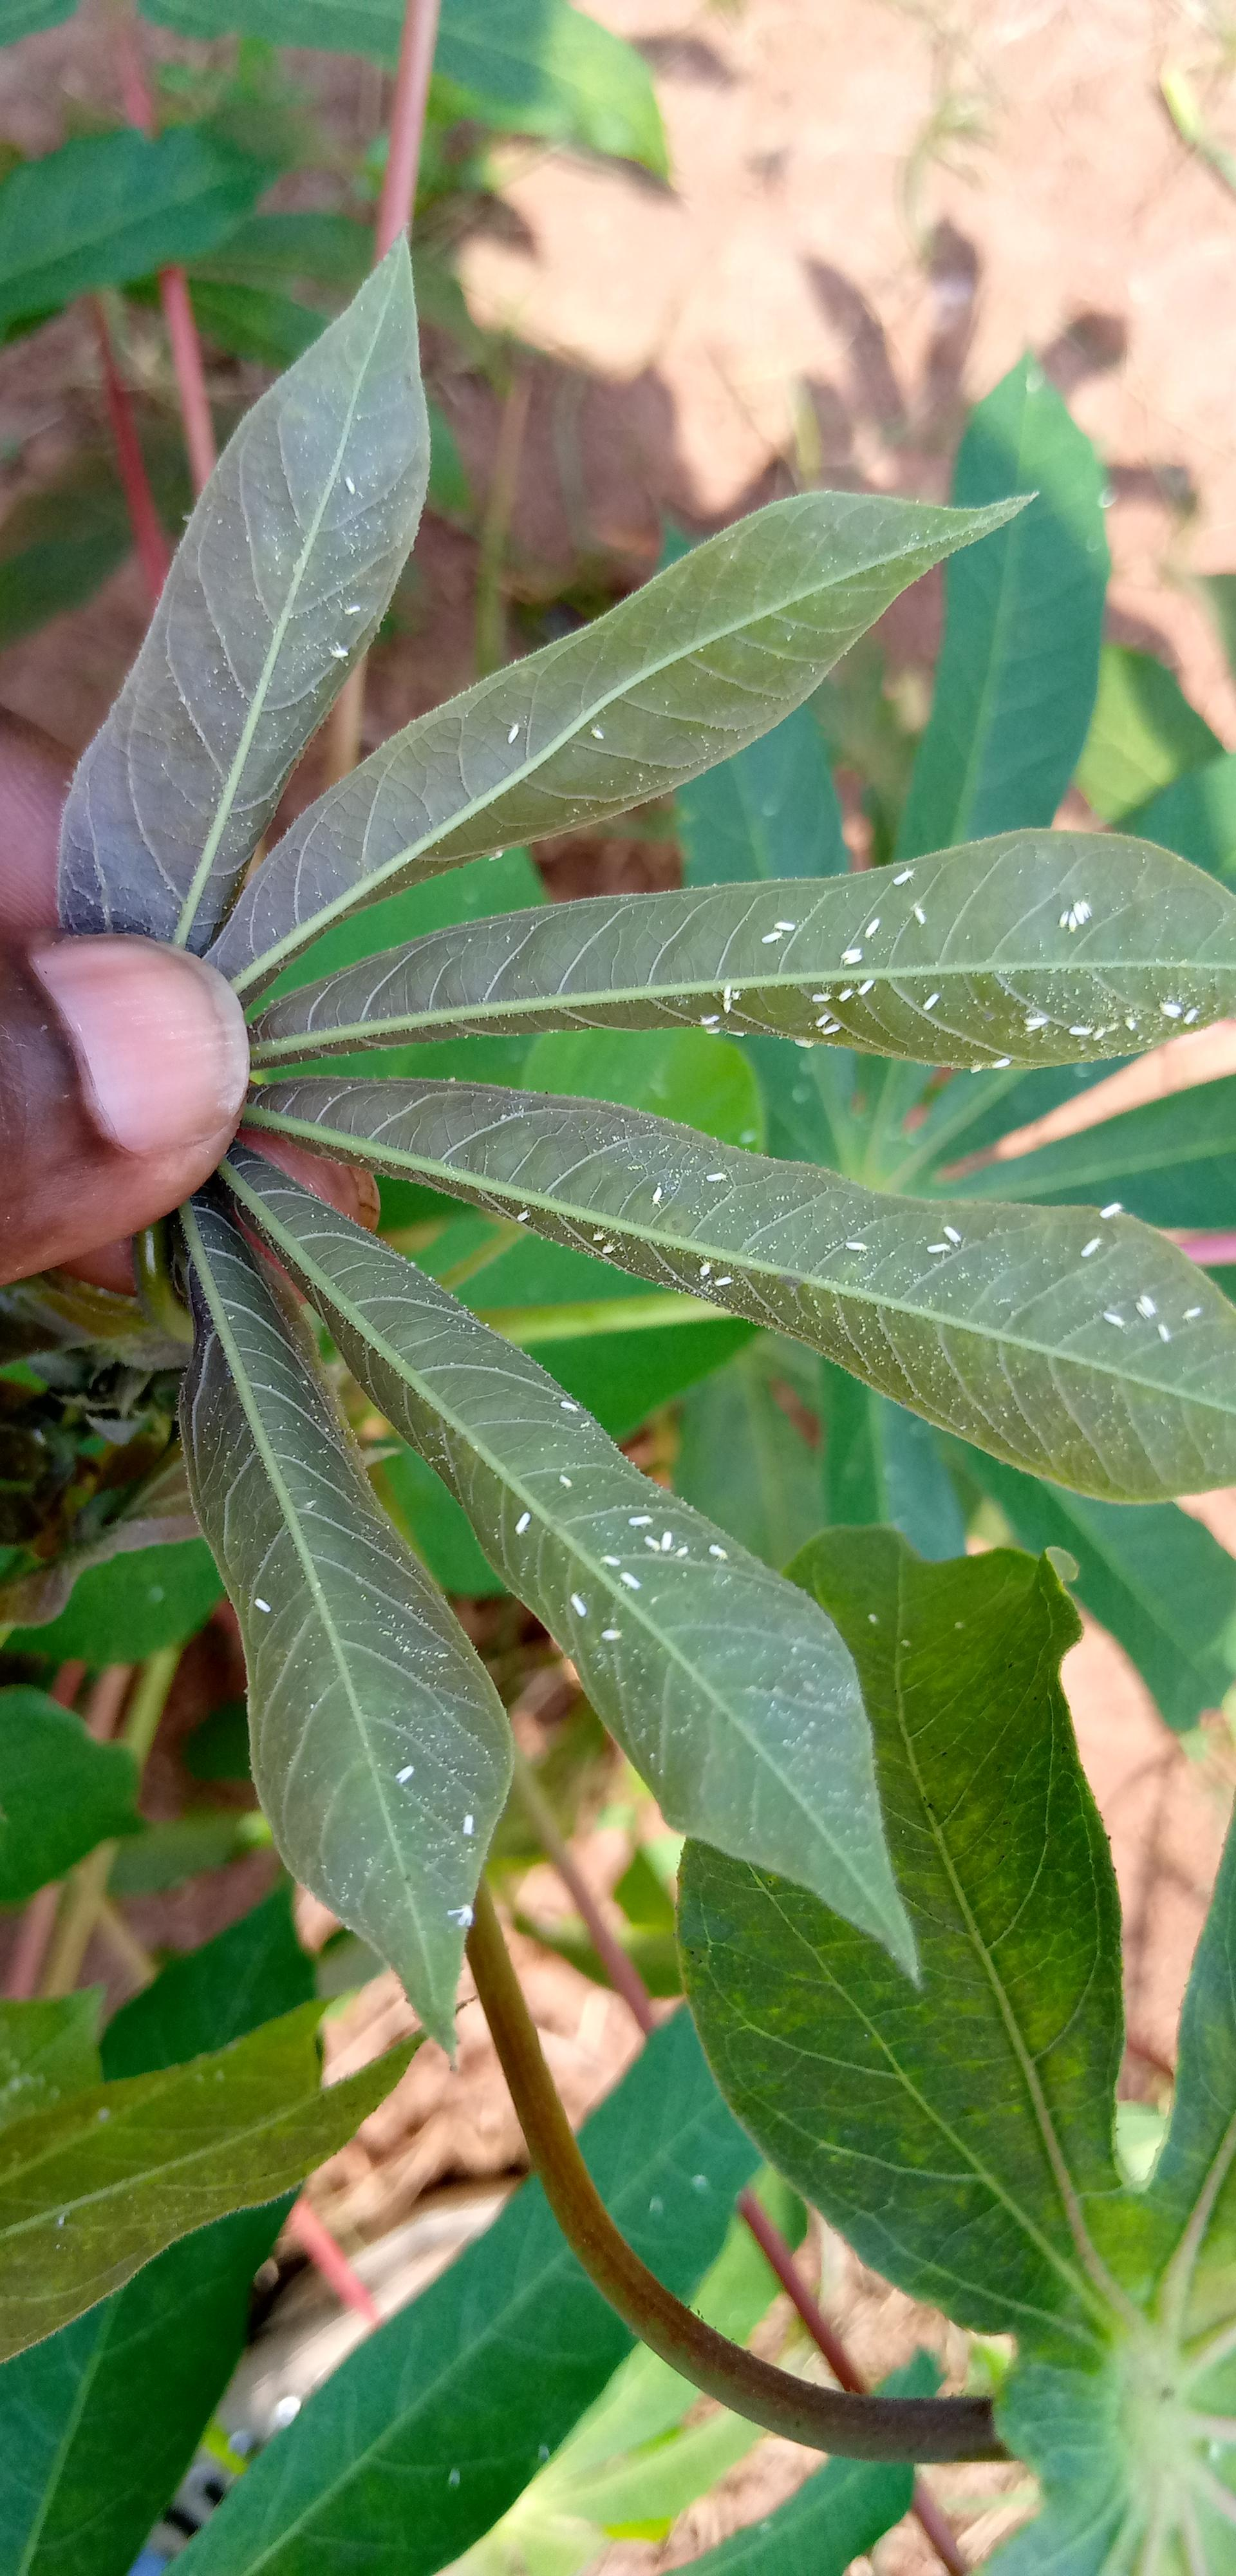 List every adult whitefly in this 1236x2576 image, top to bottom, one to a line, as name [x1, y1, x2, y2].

whitefly [342, 472, 360, 500]
whitefly [342, 604, 364, 616]
whitefly [326, 641, 357, 663]
whitefly [503, 724, 518, 750]
whitefly [585, 724, 610, 743]
whitefly [895, 866, 918, 889]
whitefly [1074, 902, 1092, 925]
whitefly [912, 904, 926, 922]
whitefly [1060, 909, 1070, 930]
whitefly [857, 916, 886, 942]
whitefly [776, 920, 798, 933]
whitefly [836, 949, 870, 966]
whitefly [852, 979, 879, 999]
whitefly [724, 980, 745, 1013]
whitefly [807, 990, 835, 1002]
whitefly [921, 992, 939, 1013]
whitefly [1161, 1000, 1184, 1022]
whitefly [695, 1012, 724, 1028]
whitefly [1024, 1013, 1047, 1037]
whitefly [1123, 1013, 1137, 1033]
whitefly [814, 1016, 842, 1032]
whitefly [1070, 1022, 1092, 1036]
whitefly [792, 1032, 818, 1049]
whitefly [982, 1052, 1013, 1066]
whitefly [702, 1166, 735, 1189]
whitefly [651, 1184, 662, 1209]
whitefly [1101, 1202, 1125, 1221]
whitefly [516, 1206, 532, 1229]
whitefly [938, 1225, 965, 1239]
whitefly [592, 1229, 609, 1242]
whitefly [847, 1236, 874, 1262]
whitefly [1080, 1241, 1105, 1260]
whitefly [924, 1242, 958, 1258]
whitefly [699, 1260, 707, 1285]
whitefly [713, 1271, 738, 1288]
whitefly [1140, 1296, 1156, 1320]
whitefly [1180, 1303, 1204, 1320]
whitefly [1104, 1308, 1130, 1331]
whitefly [1160, 1318, 1171, 1341]
whitefly [555, 1397, 583, 1412]
whitefly [553, 1470, 577, 1490]
whitefly [510, 1510, 538, 1541]
whitefly [626, 1514, 659, 1528]
whitefly [665, 1533, 673, 1547]
whitefly [641, 1534, 662, 1551]
whitefly [709, 1544, 732, 1560]
whitefly [599, 1551, 621, 1564]
whitefly [617, 1570, 651, 1591]
whitefly [568, 1590, 588, 1615]
whitefly [248, 1596, 281, 1618]
whitefly [601, 1625, 626, 1644]
whitefly [395, 1760, 419, 1790]
whitefly [458, 1812, 476, 1841]
whitefly [452, 1906, 474, 1933]